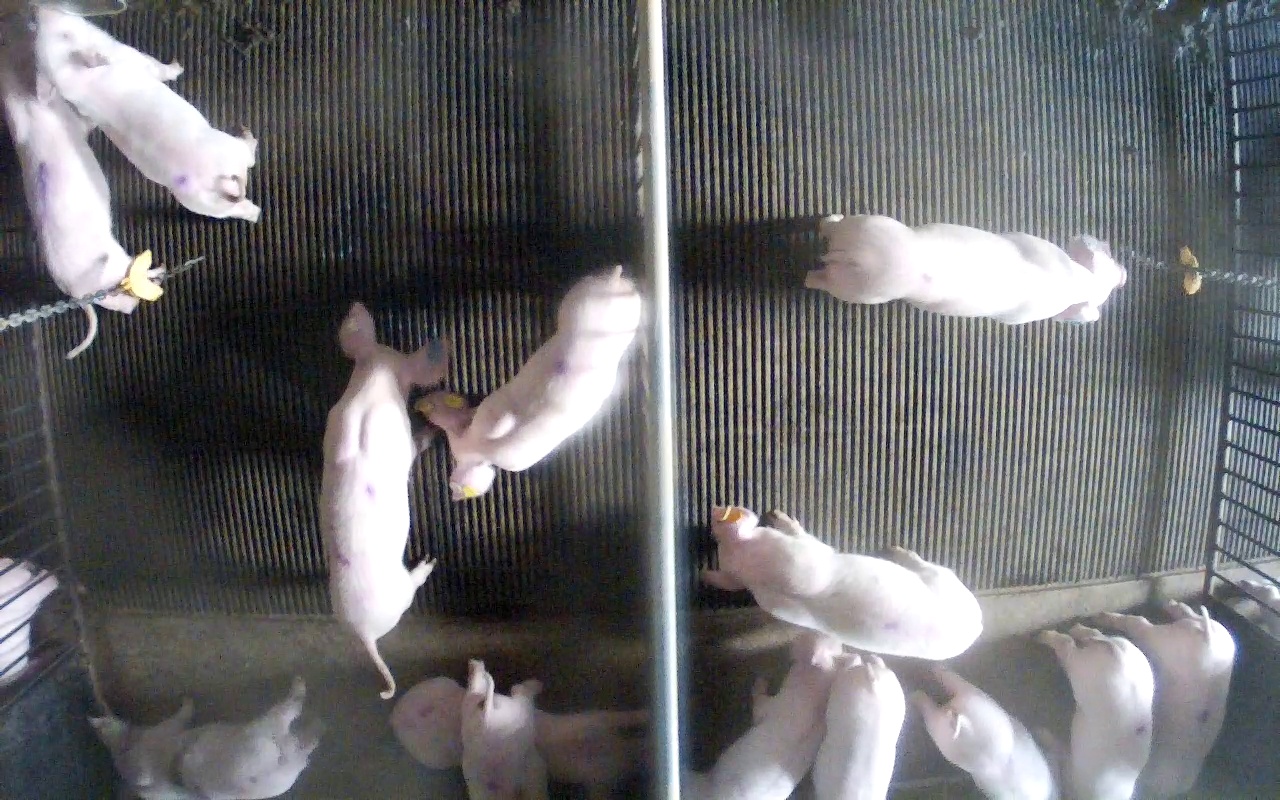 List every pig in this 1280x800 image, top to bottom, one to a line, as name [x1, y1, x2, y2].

pig [1, 3, 168, 360]
pig [30, 7, 265, 225]
pig [804, 212, 1128, 325]
pig [418, 266, 642, 504]
pig [318, 301, 453, 703]
pig [701, 507, 987, 664]
pig [1, 550, 88, 693]
pig [1095, 599, 1237, 799]
pig [1036, 623, 1155, 799]
pig [680, 628, 862, 799]
pig [813, 652, 906, 799]
pig [463, 659, 550, 799]
pig [909, 662, 1064, 799]
pig [87, 674, 333, 799]
pig [390, 678, 652, 792]